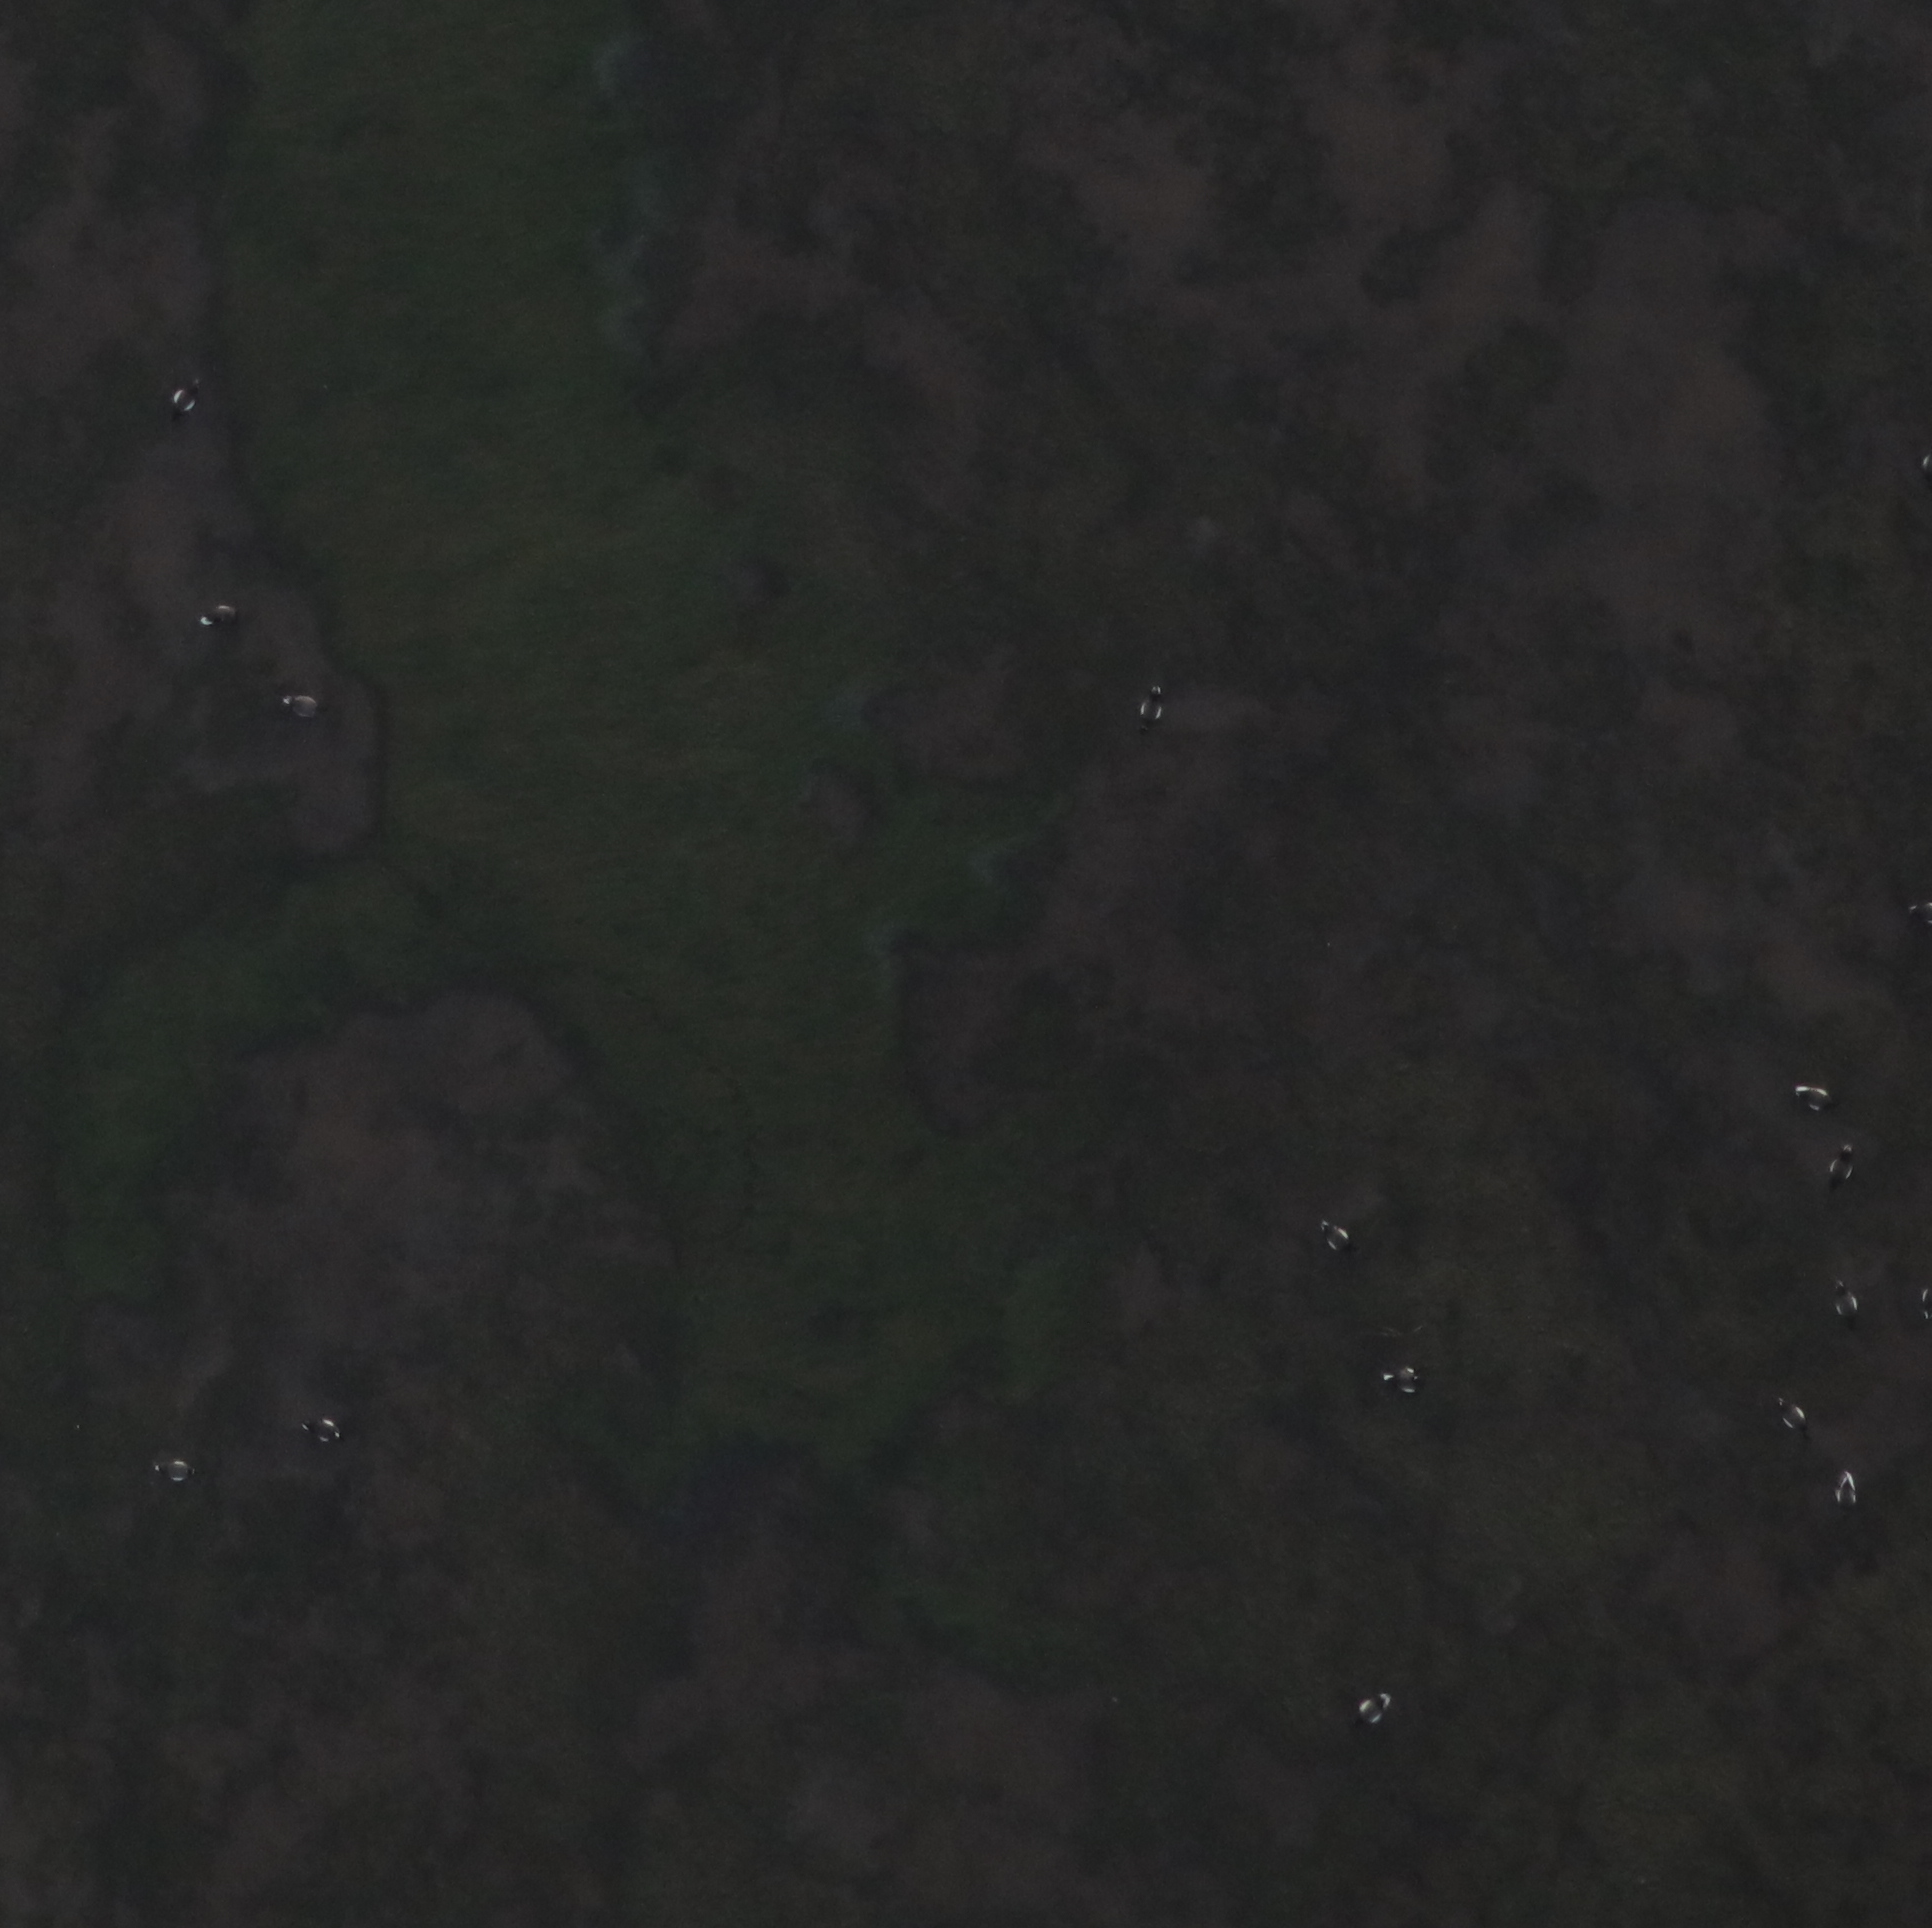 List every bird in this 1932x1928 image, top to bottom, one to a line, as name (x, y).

brant (184, 398)
brant (222, 614)
brant (303, 704)
brant (1153, 707)
brant (1930, 914)
brant (1814, 1096)
brant (1841, 1166)
brant (1336, 1241)
brant (1847, 1303)
brant (1403, 1379)
brant (1795, 1418)
brant (322, 1429)
brant (175, 1469)
brant (1846, 1492)
brant (1374, 1711)